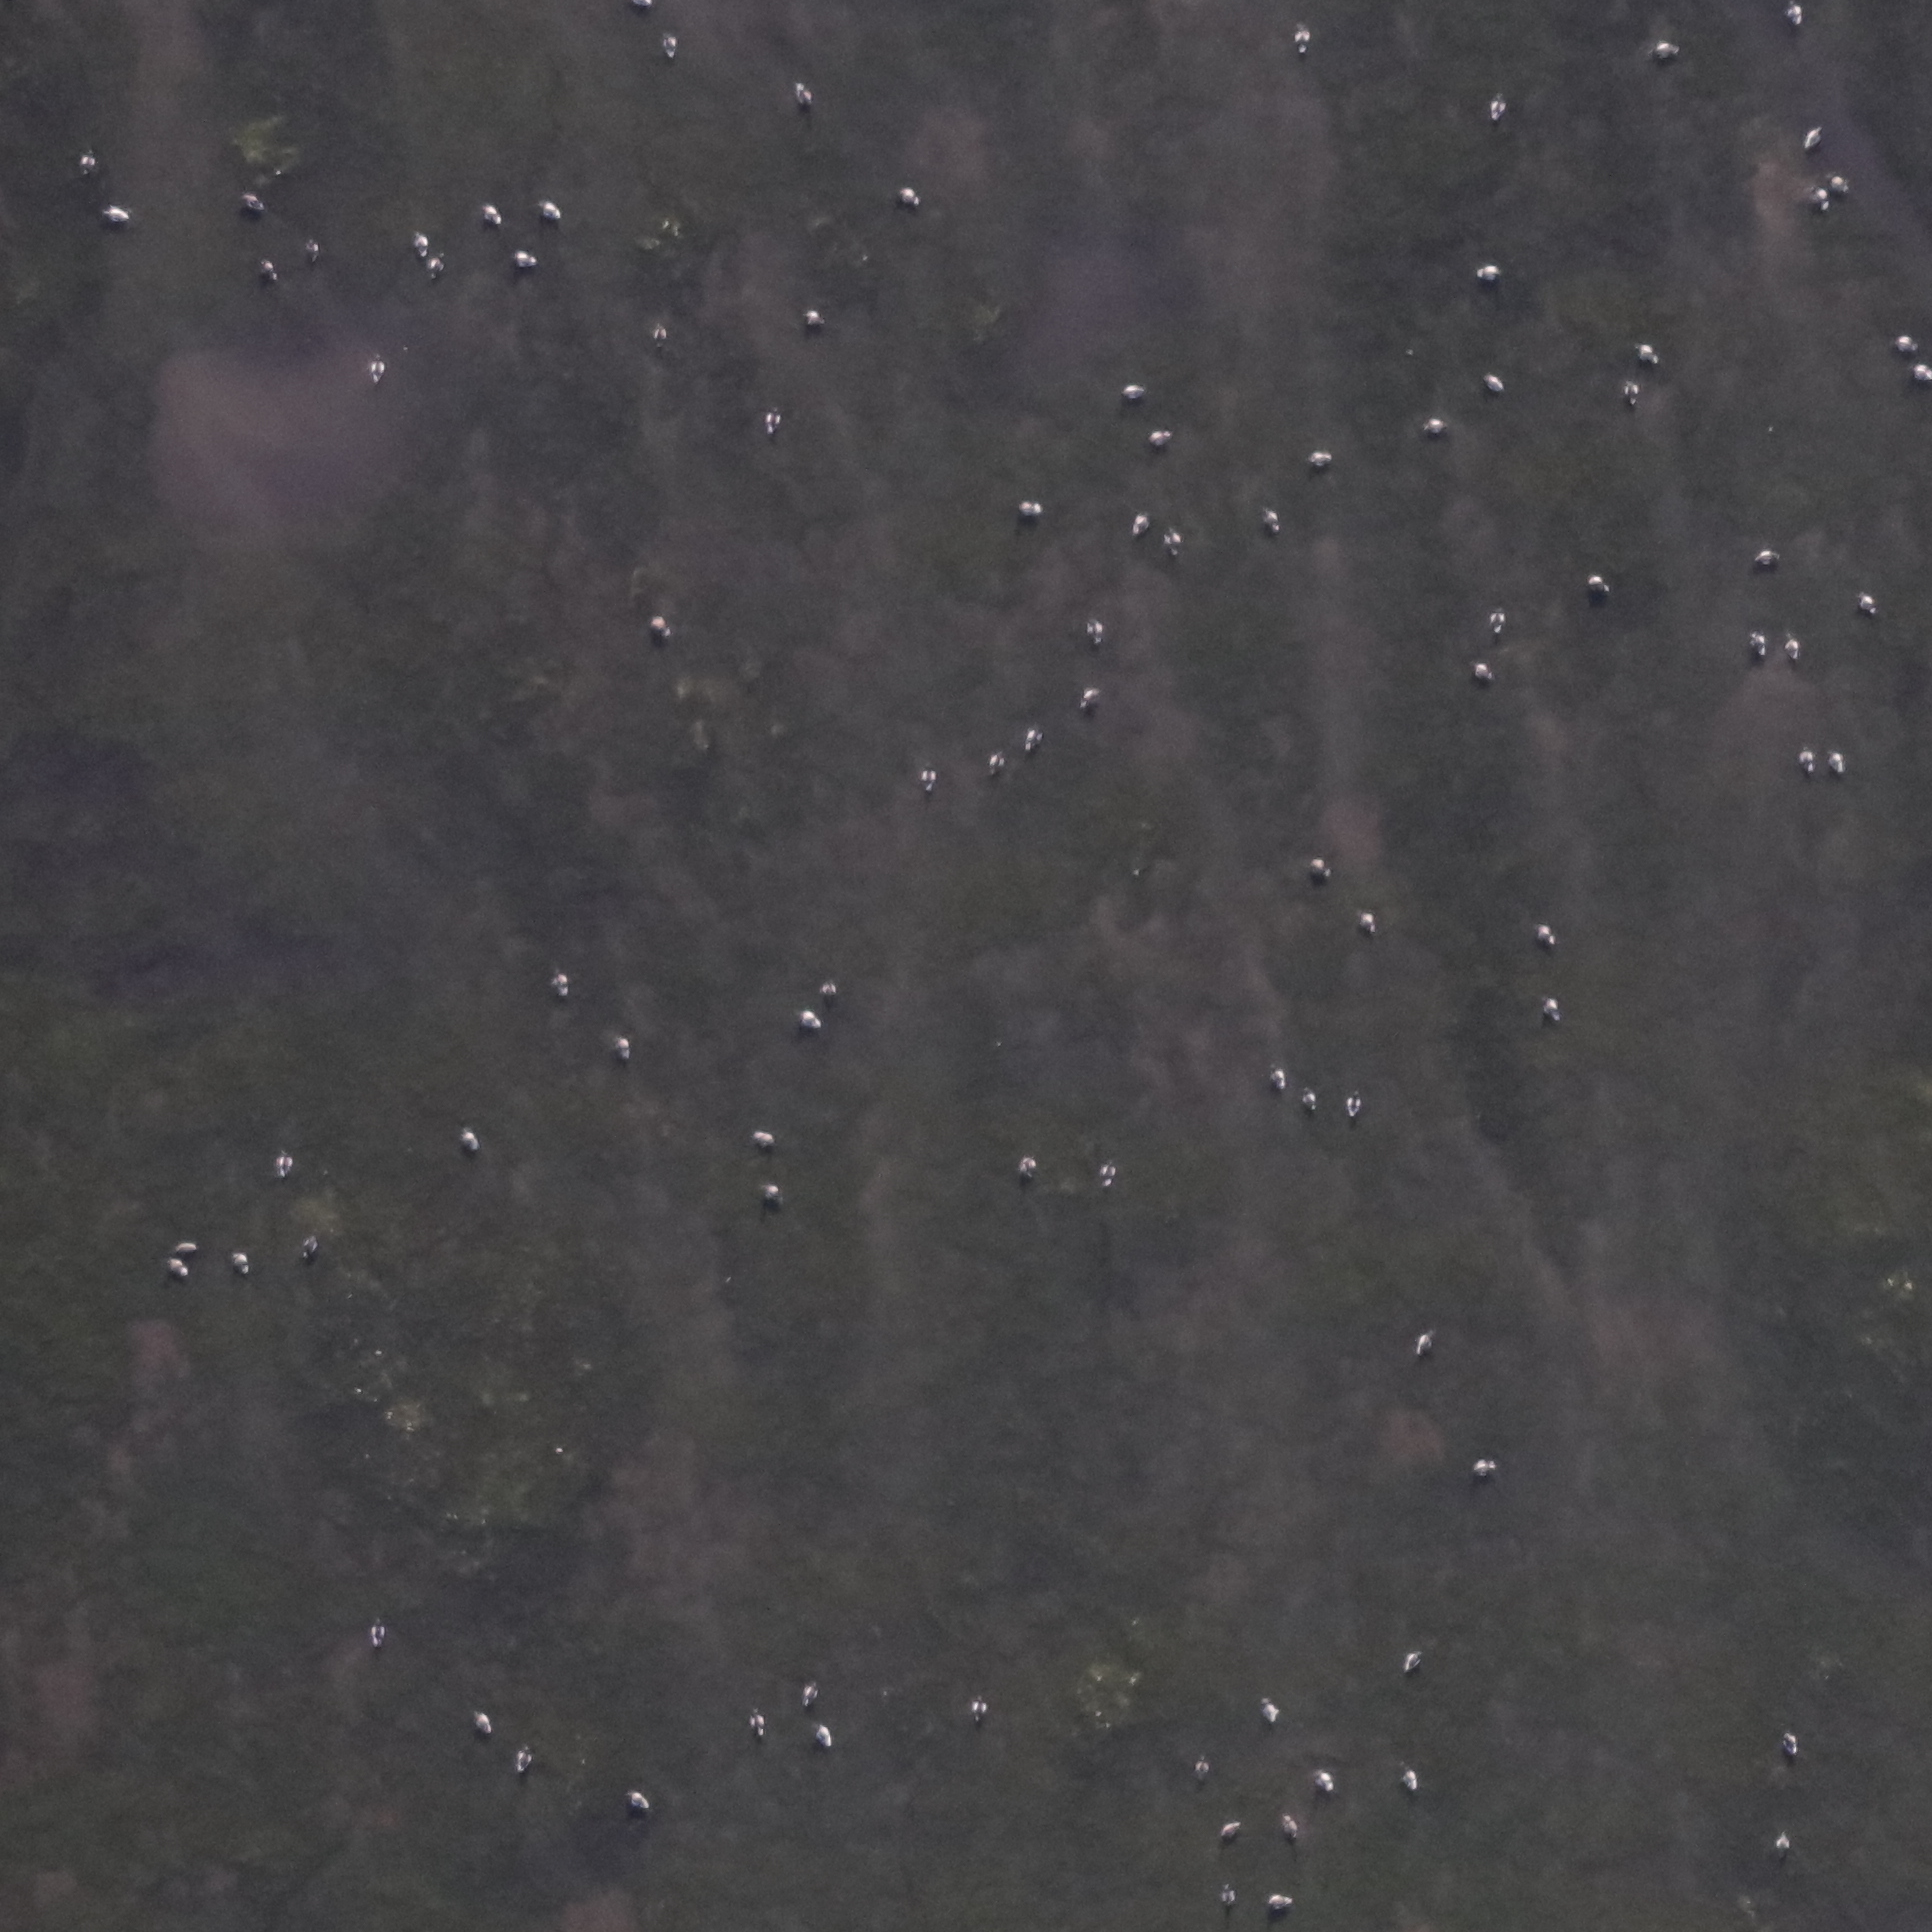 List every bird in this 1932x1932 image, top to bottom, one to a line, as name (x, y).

brant (1802, 14)
brant (1306, 40)
brant (1666, 44)
brant (680, 46)
brant (806, 100)
brant (1506, 103)
brant (1817, 132)
brant (86, 164)
brant (1846, 187)
brant (1822, 196)
brant (907, 199)
brant (105, 209)
brant (252, 209)
brant (551, 209)
brant (487, 215)
brant (312, 245)
brant (418, 245)
brant (533, 255)
brant (436, 262)
brant (268, 270)
brant (1496, 270)
brant (812, 324)
brant (654, 327)
brant (1900, 346)
brant (1642, 352)
brant (384, 370)
brant (1505, 373)
brant (1930, 377)
brant (1640, 389)
brant (1133, 394)
brant (771, 421)
brant (1438, 423)
brant (1159, 438)
brant (1323, 452)
brant (1030, 503)
brant (1135, 523)
brant (1277, 526)
brant (1170, 542)
brant (1766, 550)
brant (1601, 582)
brant (1873, 608)
brant (1497, 623)
brant (660, 625)
brant (1754, 630)
brant (1103, 631)
brant (1789, 646)
brant (1488, 673)
brant (1089, 690)
brant (1027, 738)
brant (1837, 756)
brant (1809, 761)
brant (993, 765)
brant (928, 778)
brant (1314, 866)
brant (1543, 920)
brant (1369, 923)
brant (570, 987)
brant (824, 988)
brant (1549, 1012)
brant (815, 1019)
brant (624, 1045)
brant (1275, 1078)
brant (1357, 1105)
brant (1312, 1109)
brant (759, 1135)
brant (476, 1141)
brant (1027, 1156)
brant (277, 1167)
brant (1101, 1168)
brant (781, 1197)
brant (190, 1238)
brant (323, 1250)
brant (178, 1261)
brant (241, 1261)
brant (1430, 1337)
brant (1485, 1474)
brant (376, 1623)
brant (1412, 1663)
brant (807, 1697)
brant (983, 1711)
brant (1268, 1711)
brant (757, 1722)
brant (488, 1735)
brant (1791, 1737)
brant (810, 1741)
brant (1203, 1763)
brant (538, 1766)
brant (1338, 1782)
brant (1405, 1783)
brant (640, 1794)
brant (1295, 1828)
brant (1233, 1835)
brant (1791, 1853)
brant (1221, 1887)
brant (1287, 1900)